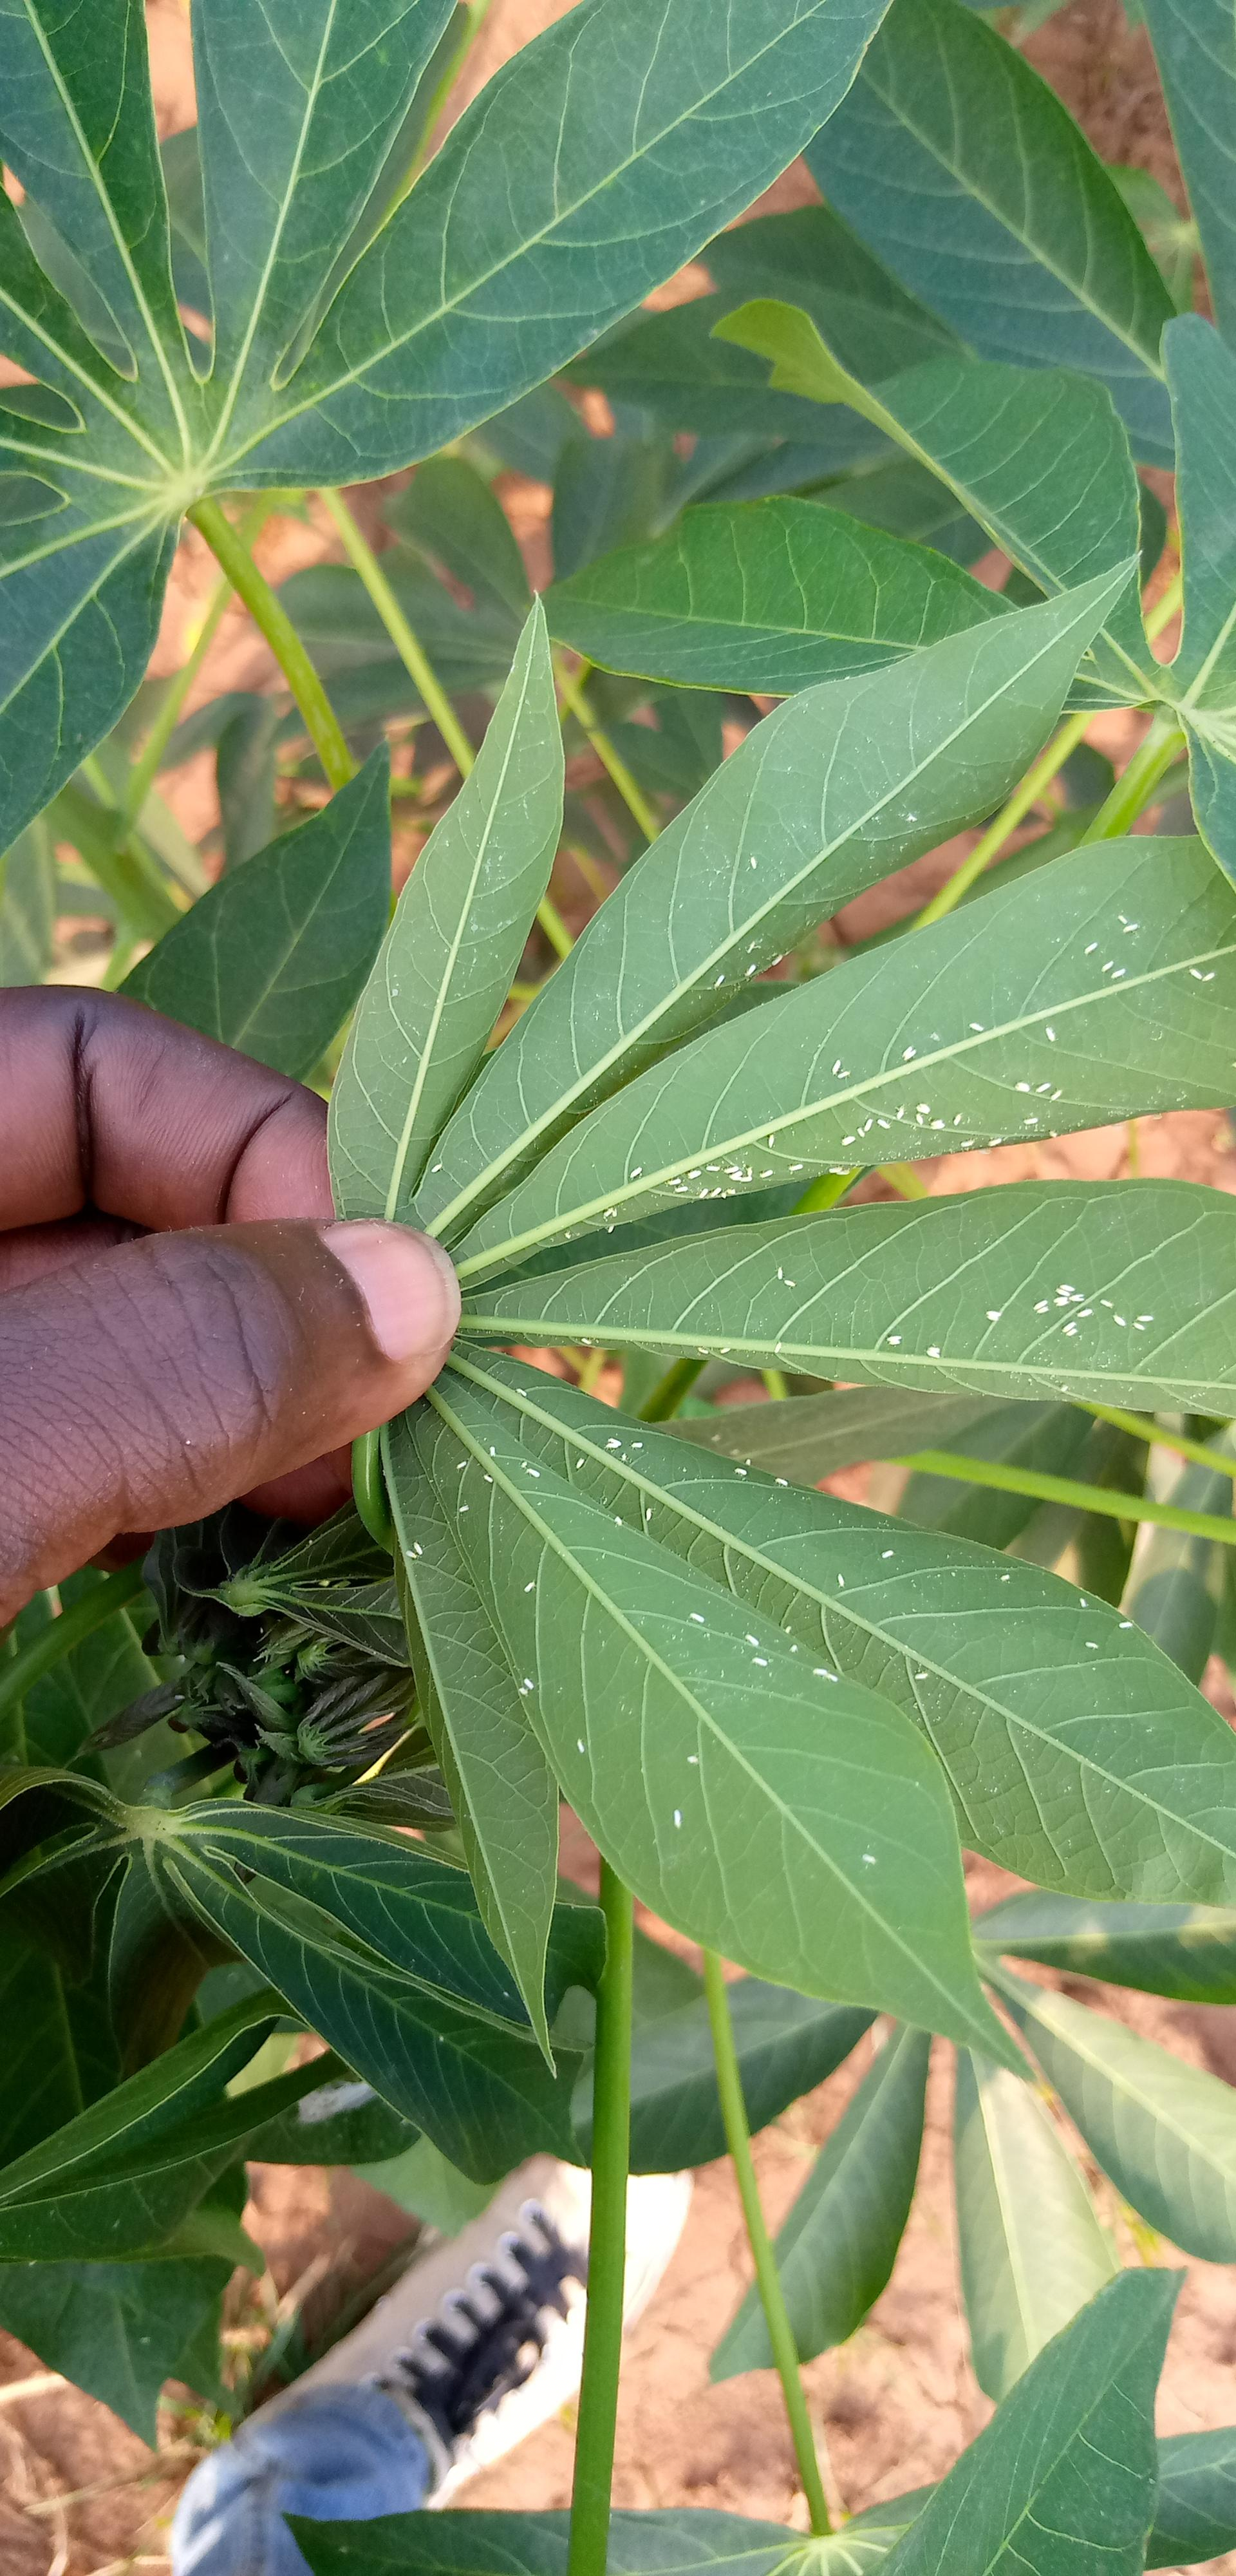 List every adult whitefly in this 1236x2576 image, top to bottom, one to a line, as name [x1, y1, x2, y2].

whitefly [905, 812, 920, 826]
whitefly [748, 855, 759, 871]
whitefly [1116, 913, 1130, 925]
whitefly [1121, 923, 1141, 934]
whitefly [744, 938, 762, 956]
whitefly [1081, 940, 1100, 956]
whitefly [769, 952, 786, 968]
whitefly [1101, 958, 1114, 974]
whitefly [744, 963, 759, 979]
whitefly [1188, 966, 1203, 980]
whitefly [1110, 968, 1128, 980]
whitefly [1202, 971, 1217, 984]
whitefly [712, 972, 727, 992]
whitefly [968, 1021, 986, 1034]
whitefly [1044, 1025, 1057, 1043]
whitefly [901, 1045, 917, 1061]
whitefly [830, 1058, 841, 1075]
whitefly [837, 1070, 852, 1079]
whitefly [1034, 1081, 1053, 1094]
whitefly [1012, 1081, 1032, 1092]
whitefly [1048, 1088, 1064, 1103]
whitefly [912, 1099, 932, 1115]
whitefly [894, 1103, 905, 1119]
whitefly [915, 1112, 924, 1124]
whitefly [952, 1112, 964, 1126]
whitefly [1022, 1116, 1040, 1126]
whitefly [877, 1117, 892, 1132]
whitefly [863, 1117, 874, 1134]
whitefly [928, 1119, 946, 1130]
whitefly [856, 1125, 865, 1139]
whitefly [1048, 1129, 1060, 1139]
whitefly [767, 1133, 776, 1149]
whitefly [839, 1133, 856, 1147]
whitefly [987, 1137, 1003, 1147]
whitefly [959, 1137, 975, 1148]
whitefly [429, 1161, 445, 1176]
whitefly [787, 1161, 805, 1173]
whitefly [628, 1164, 643, 1179]
whitefly [706, 1164, 721, 1173]
whitefly [684, 1168, 703, 1179]
whitefly [758, 1168, 773, 1179]
whitefly [666, 1177, 682, 1186]
whitefly [673, 1184, 688, 1194]
whitefly [709, 1184, 722, 1198]
whitefly [698, 1185, 709, 1199]
whitefly [726, 1186, 738, 1196]
whitefly [720, 1190, 727, 1200]
whitefly [602, 1205, 619, 1220]
whitefly [606, 1222, 615, 1234]
whitefly [776, 1264, 785, 1280]
whitefly [782, 1278, 798, 1289]
whitefly [1054, 1282, 1076, 1296]
whitefly [1069, 1292, 1085, 1303]
whitefly [1052, 1296, 1069, 1307]
whitefly [1097, 1298, 1116, 1309]
whitefly [1033, 1299, 1050, 1315]
whitefly [985, 1307, 1002, 1323]
whitefly [1076, 1308, 1094, 1318]
whitefly [1111, 1312, 1127, 1329]
whitefly [1135, 1312, 1155, 1322]
whitefly [1061, 1320, 1080, 1337]
whitefly [1132, 1321, 1146, 1332]
whitefly [885, 1334, 903, 1345]
whitefly [580, 1337, 594, 1346]
whitefly [773, 1340, 782, 1355]
whitefly [696, 1345, 709, 1356]
whitefly [924, 1345, 941, 1360]
whitefly [718, 1346, 732, 1354]
whitefly [517, 1388, 528, 1397]
whitefly [604, 1435, 622, 1452]
whitefly [630, 1441, 644, 1450]
whitefly [489, 1444, 496, 1459]
whitefly [620, 1452, 627, 1463]
whitefly [574, 1457, 586, 1470]
whitefly [520, 1459, 528, 1471]
whitefly [455, 1459, 468, 1470]
whitefly [732, 1466, 749, 1477]
whitefly [526, 1468, 541, 1479]
whitefly [482, 1473, 495, 1484]
whitefly [774, 1476, 789, 1488]
whitefly [458, 1503, 473, 1515]
whitefly [644, 1506, 652, 1523]
whitefly [613, 1514, 625, 1527]
whitefly [412, 1540, 424, 1557]
whitefly [879, 1548, 896, 1559]
whitefly [404, 1550, 419, 1561]
whitefly [998, 1571, 1012, 1583]
whitefly [836, 1572, 845, 1590]
whitefly [523, 1580, 536, 1593]
whitefly [1078, 1596, 1088, 1608]
whitefly [688, 1611, 706, 1624]
whitefly [1117, 1620, 1134, 1631]
whitefly [783, 1624, 795, 1636]
whitefly [744, 1631, 760, 1647]
whitefly [1083, 1640, 1100, 1651]
whitefly [787, 1642, 802, 1654]
whitefly [750, 1654, 769, 1670]
whitefly [811, 1663, 829, 1679]
whitefly [912, 1671, 932, 1683]
whitefly [827, 1673, 839, 1684]
whitefly [522, 1676, 536, 1690]
whitefly [517, 1684, 529, 1697]
whitefly [576, 1736, 586, 1756]
whitefly [686, 1753, 701, 1766]
whitefly [671, 1807, 687, 1832]
whitefly [861, 1850, 877, 1867]